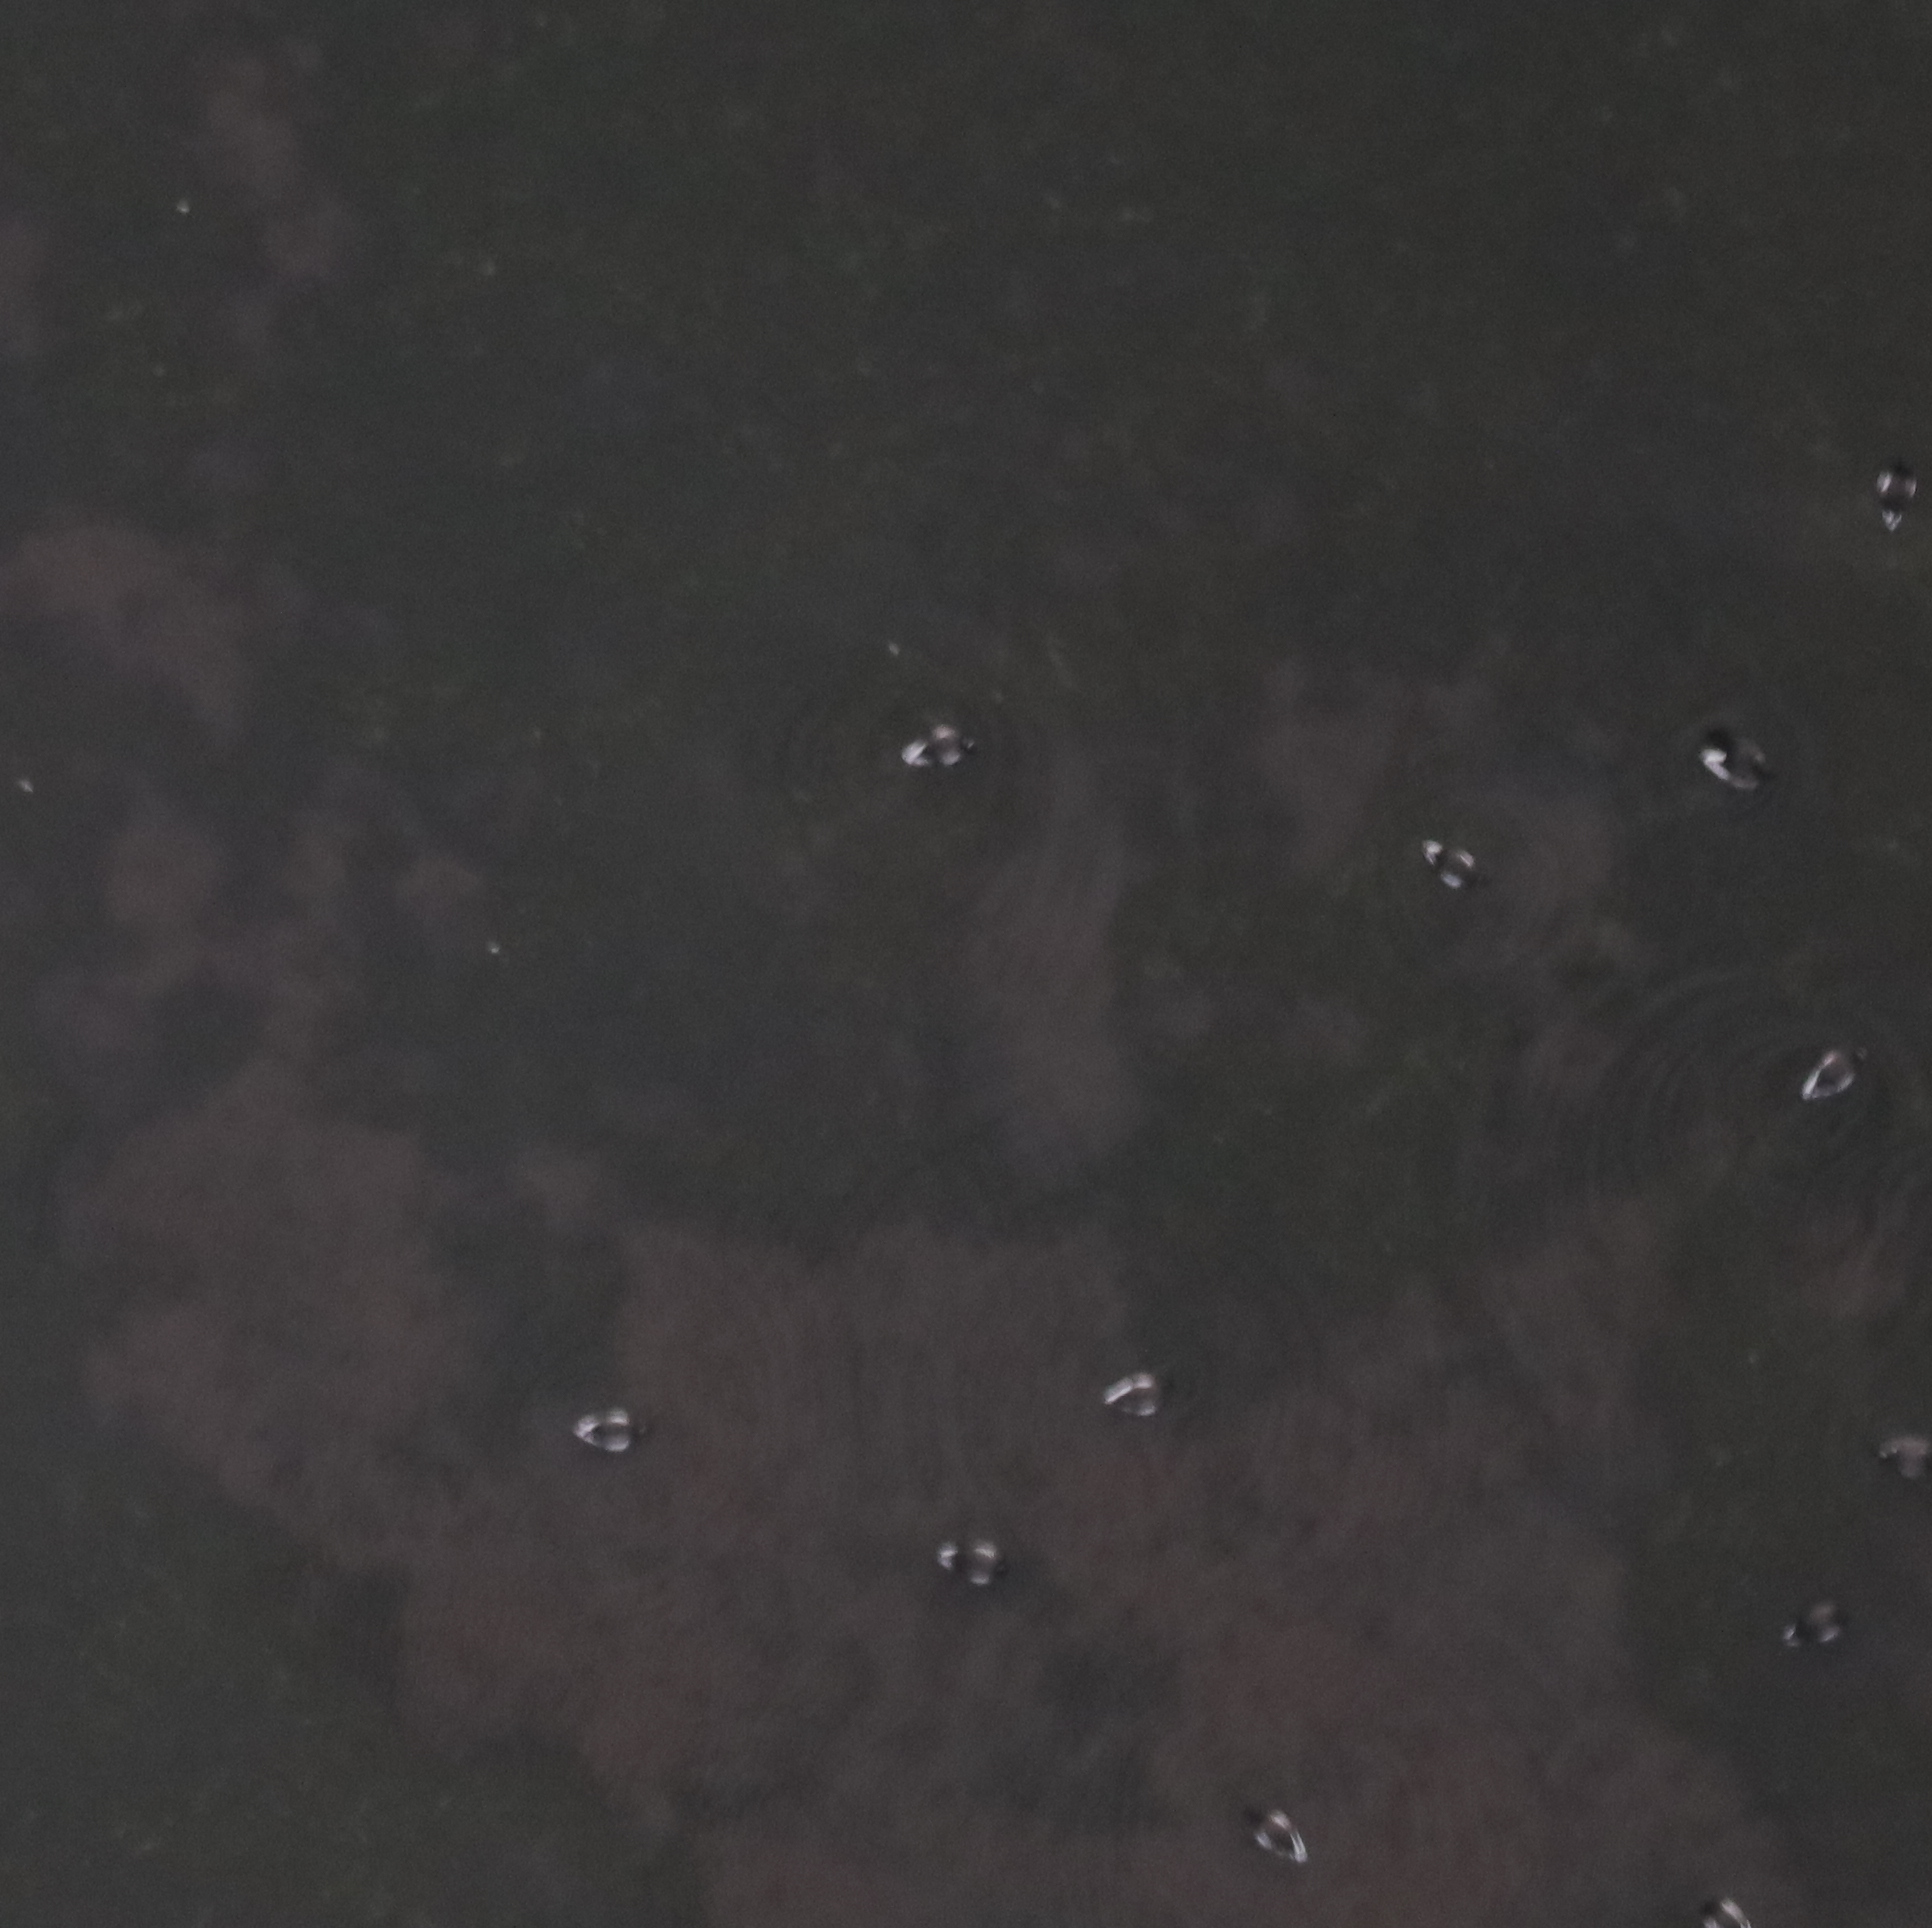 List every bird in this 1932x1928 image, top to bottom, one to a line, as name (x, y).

brant (1898, 491)
brant (945, 746)
brant (1741, 767)
brant (1451, 865)
brant (1835, 1074)
brant (1135, 1393)
brant (610, 1431)
brant (1909, 1456)
brant (978, 1565)
brant (1818, 1626)
brant (1279, 1833)
brant (1725, 1918)